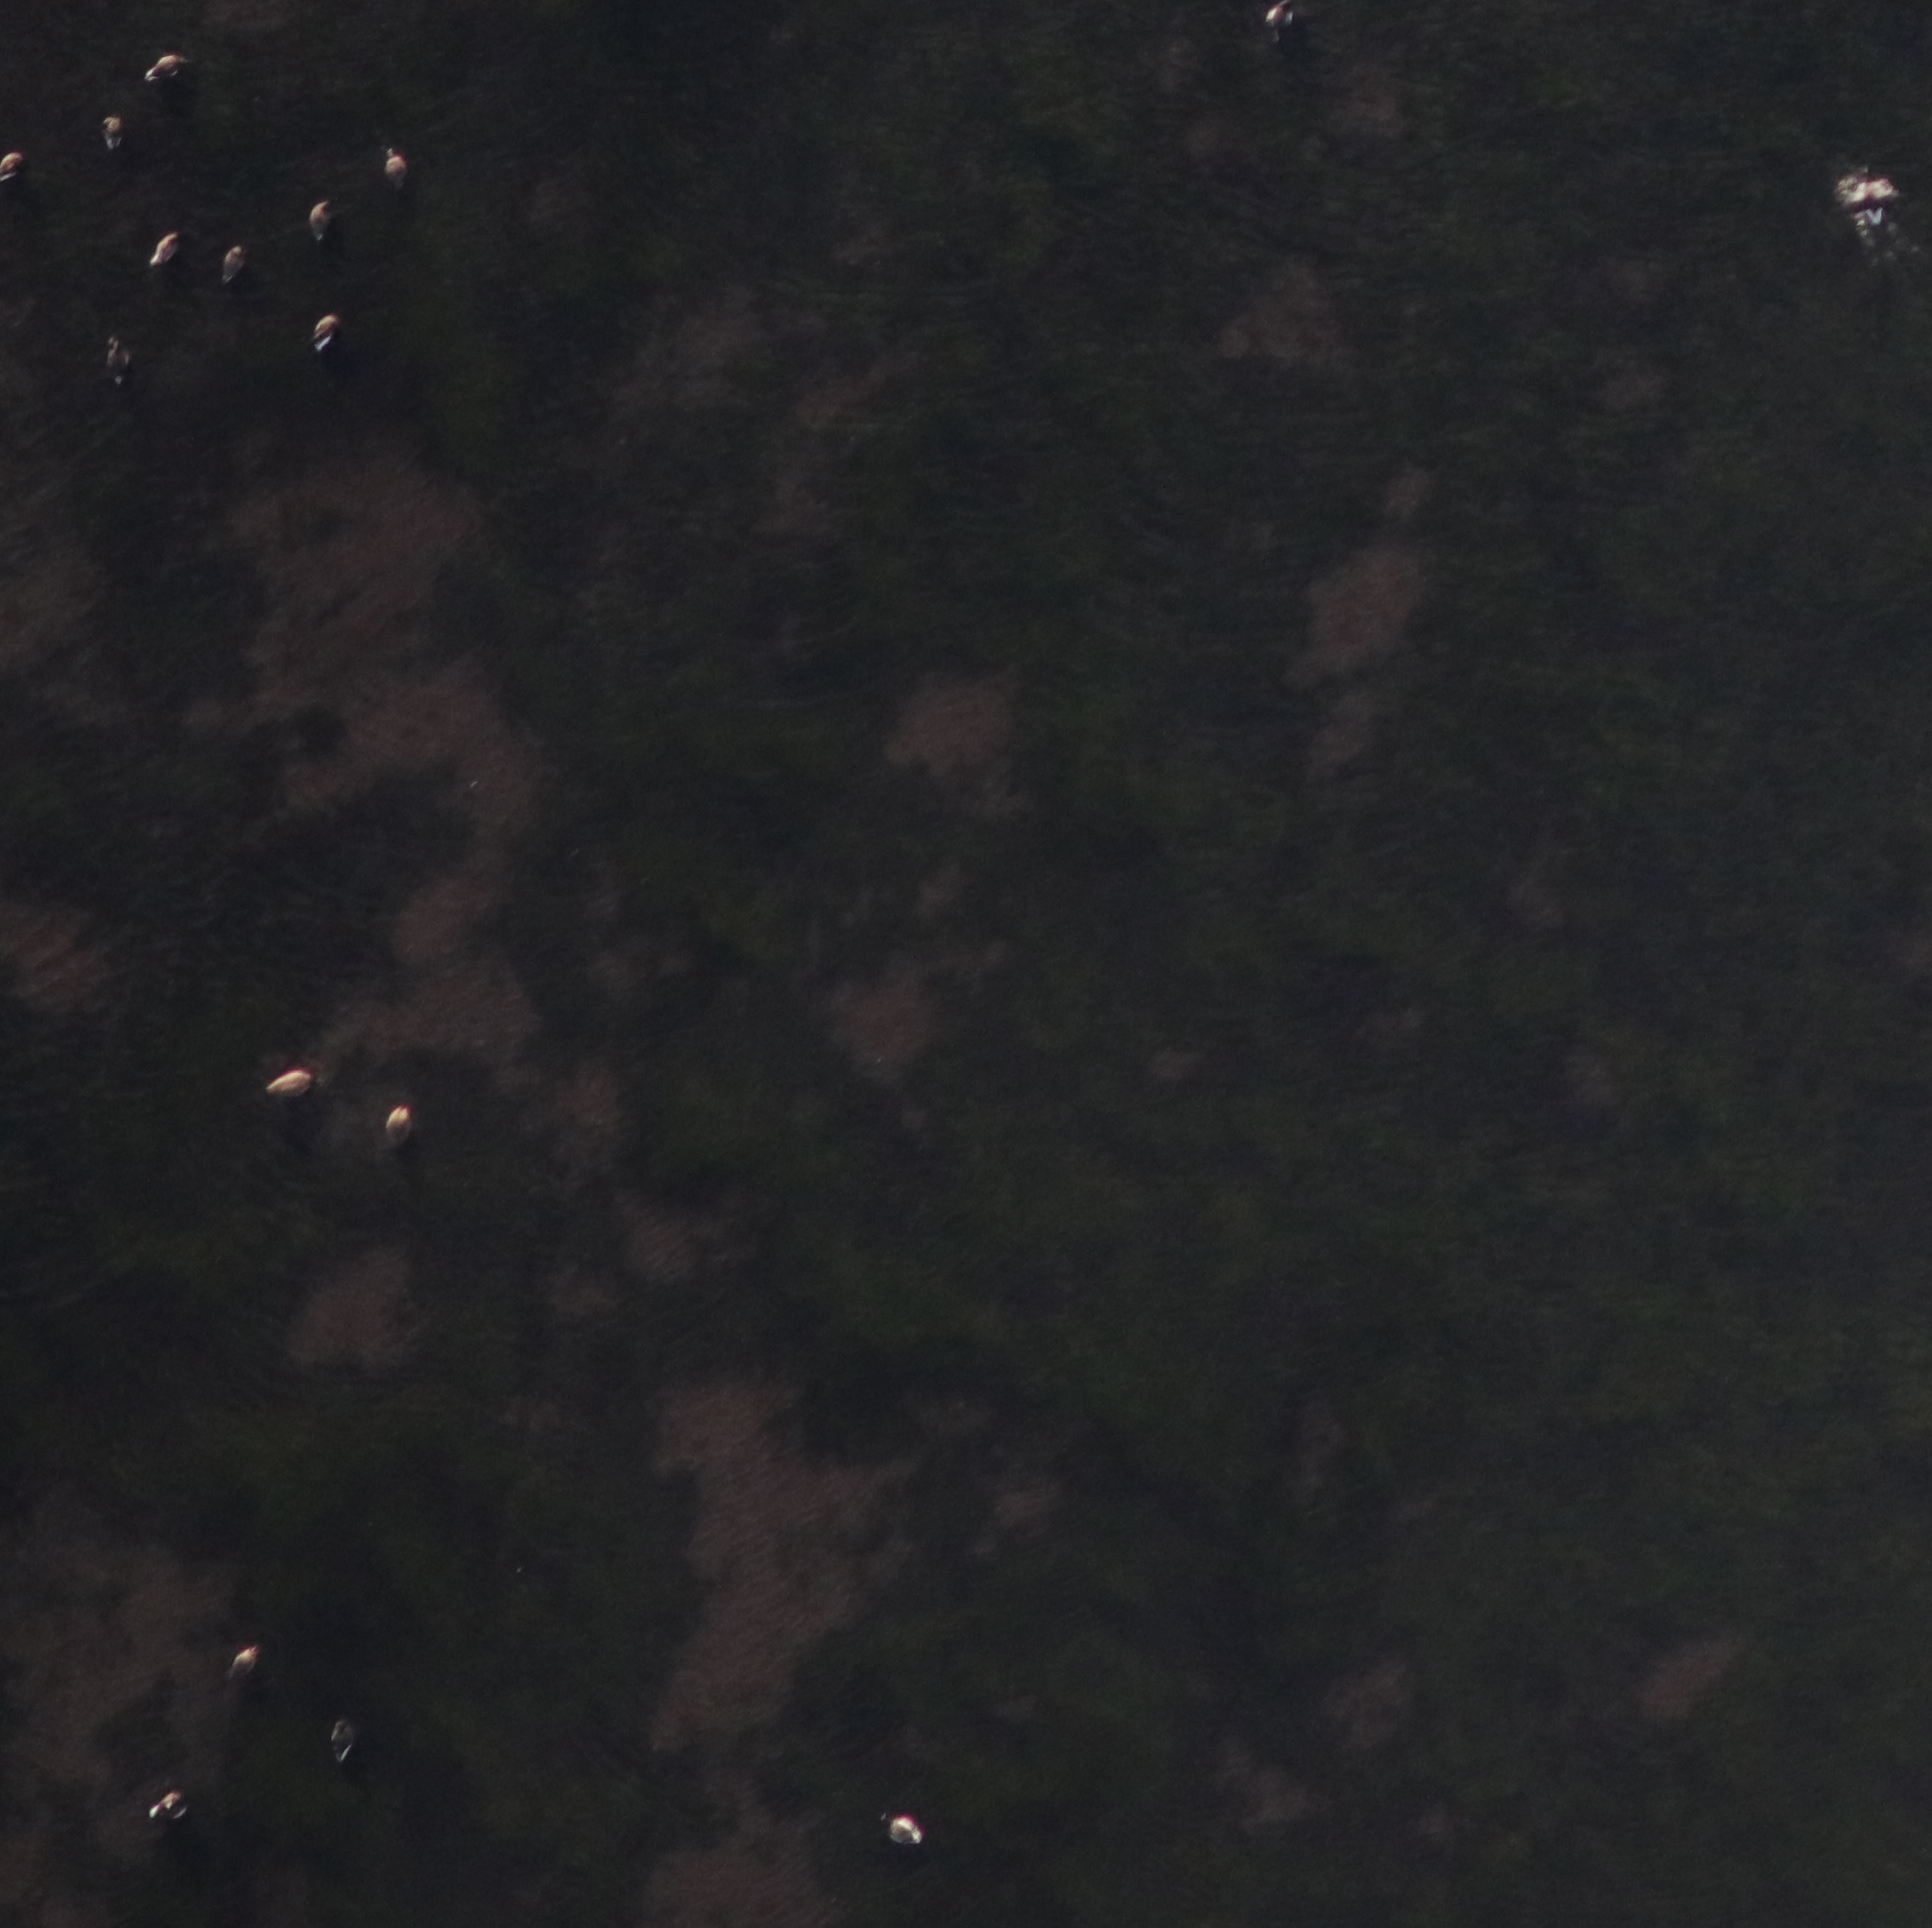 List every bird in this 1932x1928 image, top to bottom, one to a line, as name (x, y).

brant (1281, 17)
brant (167, 67)
brant (113, 133)
brant (17, 162)
brant (399, 163)
brant (1874, 199)
brant (320, 221)
brant (166, 247)
brant (237, 264)
brant (327, 331)
brant (120, 358)
Canada goose (290, 1083)
Canada goose (397, 1125)
brant (244, 1665)
brant (344, 1738)
brant (168, 1805)
brant (901, 1829)